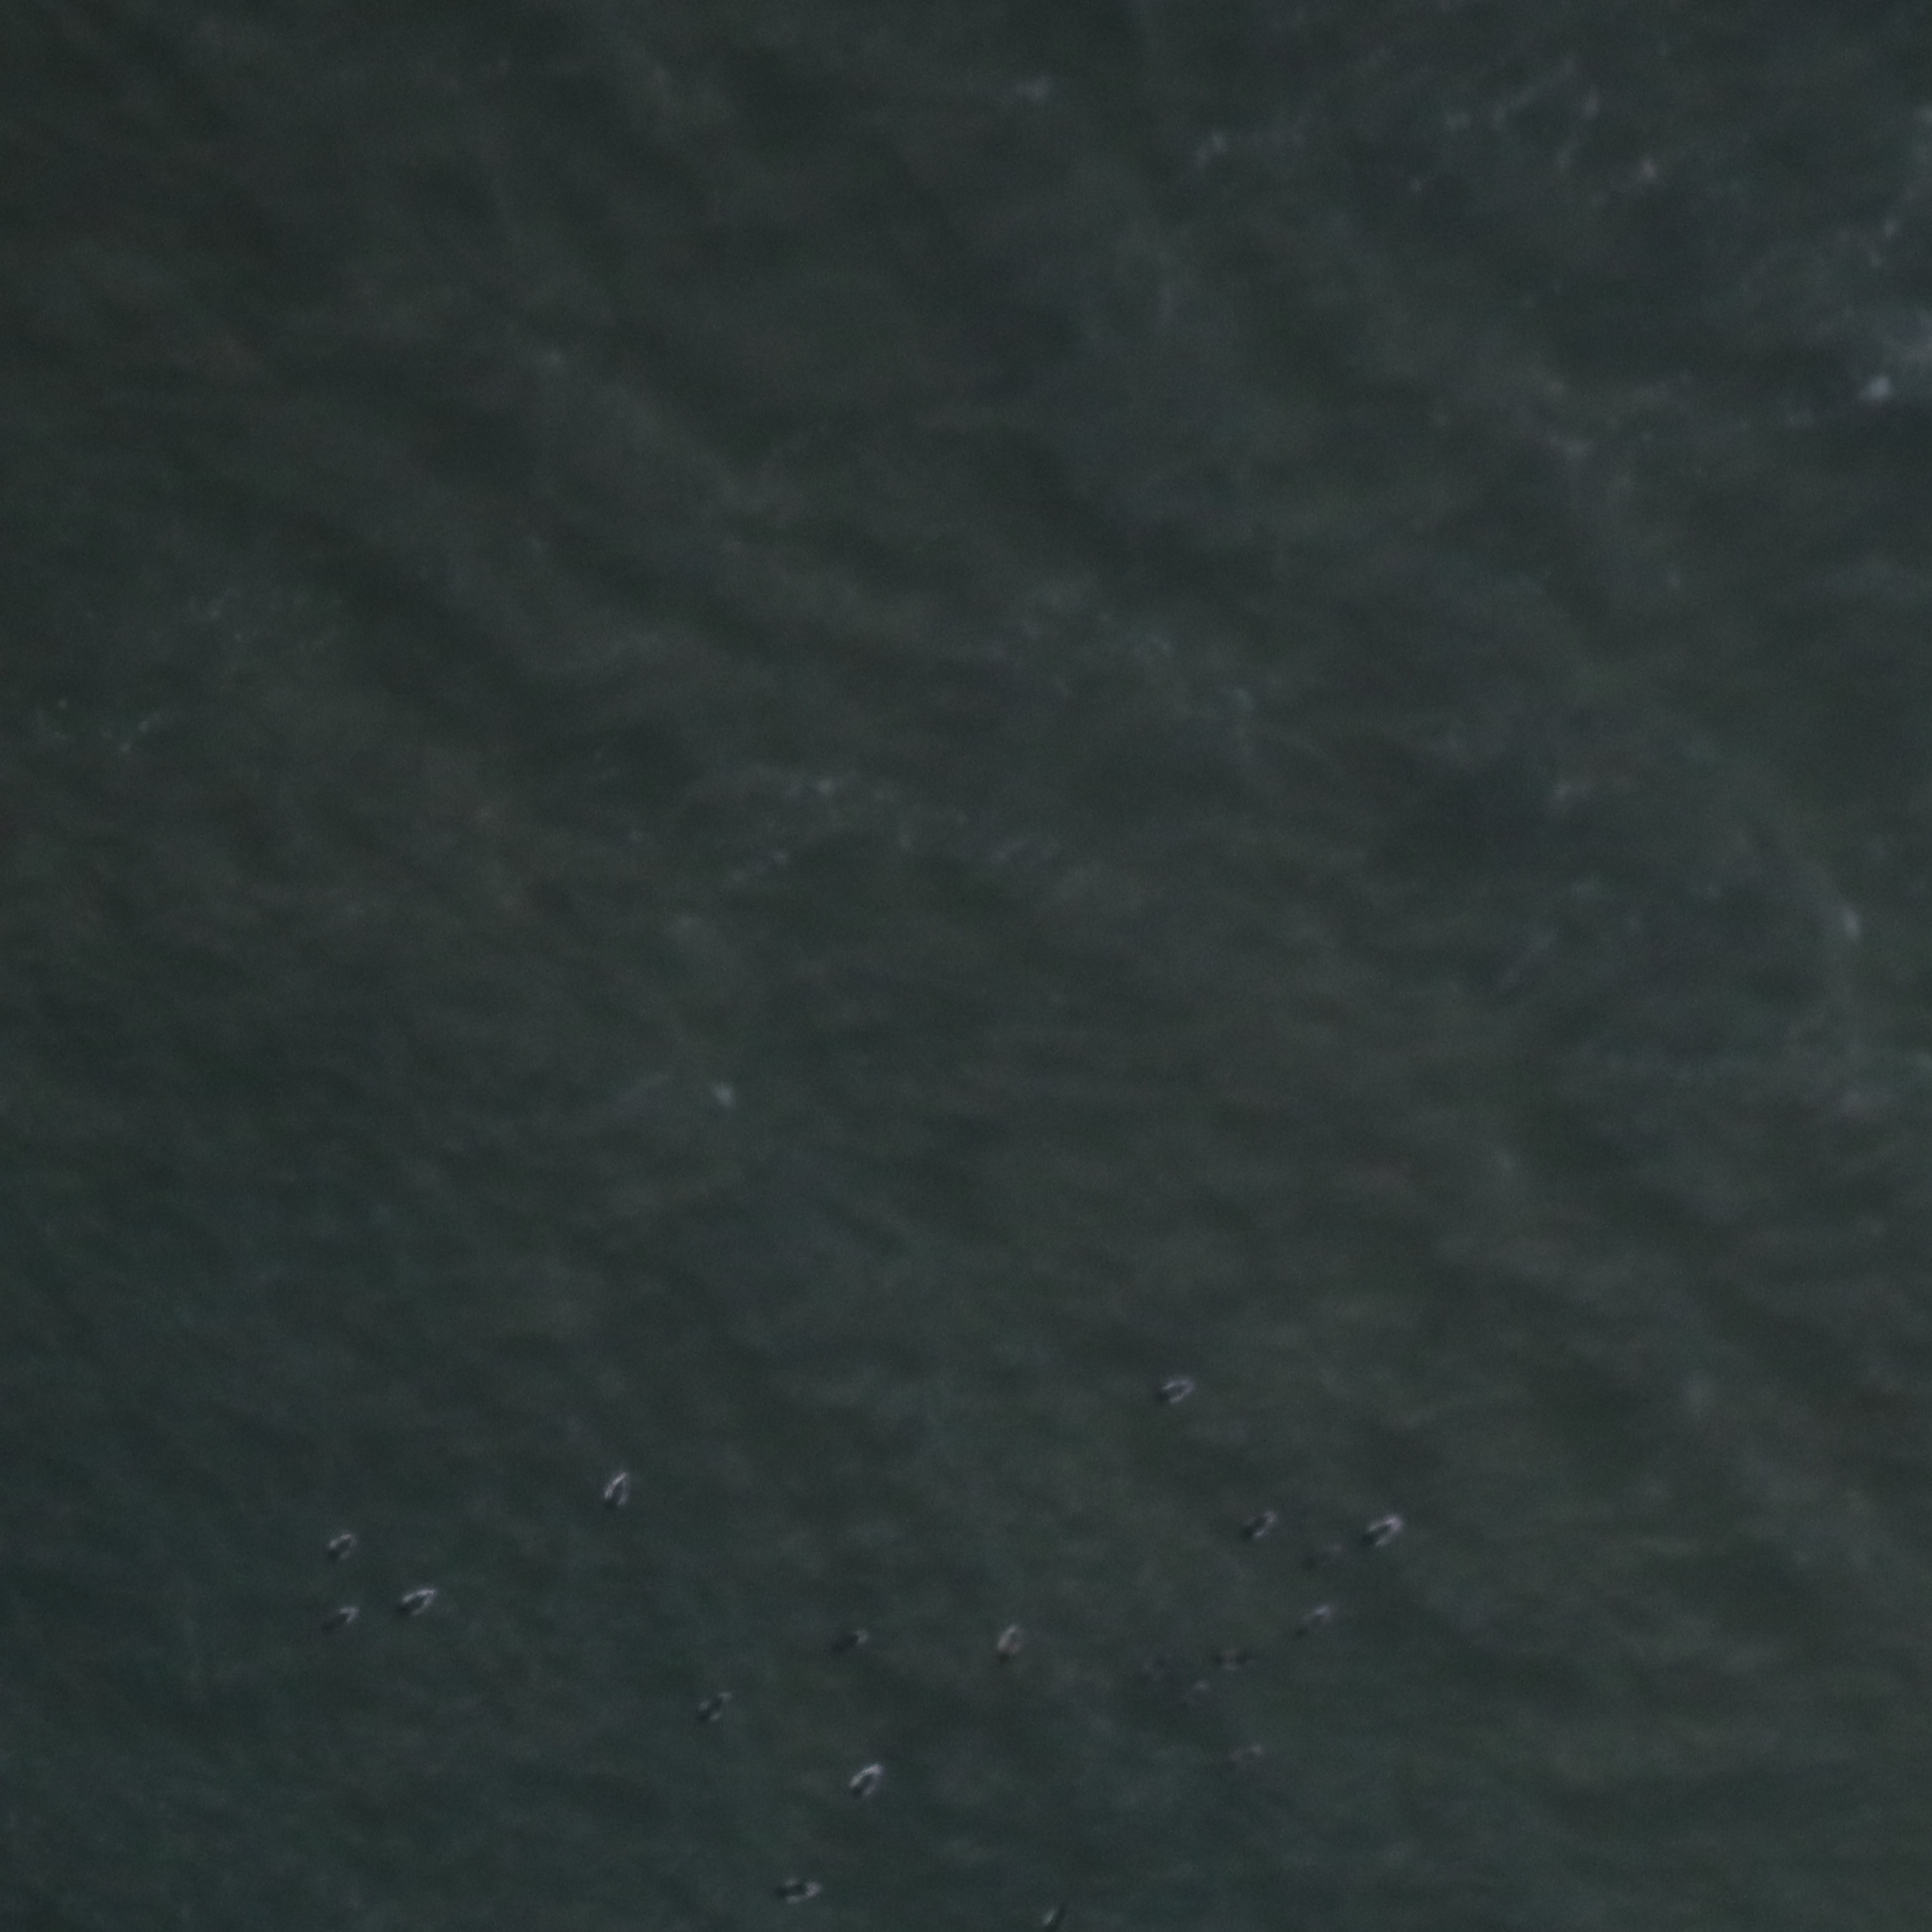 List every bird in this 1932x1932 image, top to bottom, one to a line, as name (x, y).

brant (1171, 1391)
brant (614, 1490)
brant (1258, 1525)
brant (1382, 1534)
brant (342, 1543)
brant (1320, 1558)
brant (418, 1601)
brant (340, 1622)
brant (1321, 1622)
brant (849, 1644)
brant (1007, 1644)
brant (1225, 1656)
brant (1160, 1669)
brant (1196, 1699)
brant (709, 1708)
brant (1252, 1755)
brant (867, 1790)
brant (795, 1891)
brant (1052, 1922)